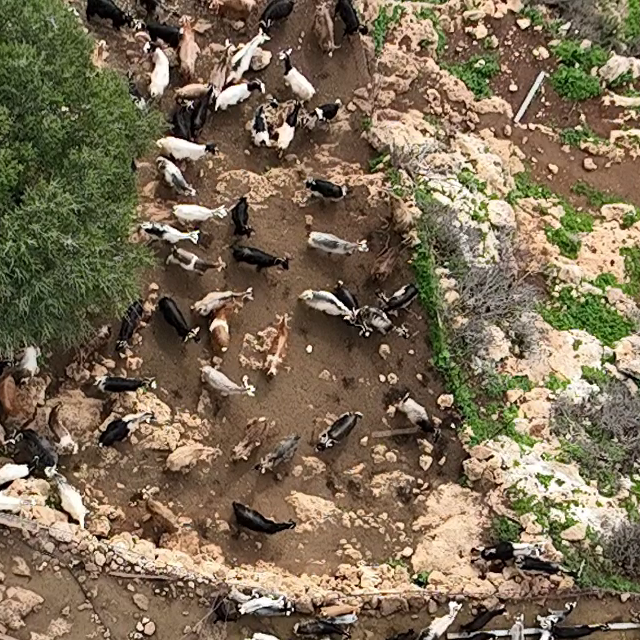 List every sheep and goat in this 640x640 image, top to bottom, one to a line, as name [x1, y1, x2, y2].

goat [86, 0, 135, 30]
goat [207, 0, 257, 19]
goat [257, 1, 293, 31]
goat [314, 1, 341, 56]
goat [337, 1, 368, 35]
goat [178, 13, 198, 75]
goat [136, 18, 180, 48]
goat [226, 28, 268, 86]
goat [90, 39, 108, 70]
goat [210, 40, 236, 96]
goat [142, 42, 170, 97]
goat [279, 48, 316, 99]
goat [214, 79, 265, 110]
goat [176, 82, 210, 98]
goat [189, 82, 213, 141]
goat [175, 97, 194, 141]
goat [273, 99, 304, 147]
goat [307, 100, 340, 122]
goat [250, 102, 276, 147]
goat [156, 137, 217, 162]
goat [155, 157, 197, 197]
goat [303, 177, 346, 202]
goat [377, 189, 416, 232]
goat [233, 196, 256, 237]
goat [173, 204, 228, 220]
goat [140, 221, 199, 245]
goat [308, 229, 370, 256]
goat [370, 235, 415, 281]
goat [229, 242, 289, 271]
goat [165, 248, 226, 275]
goat [337, 279, 373, 338]
goat [140, 282, 158, 328]
goat [375, 283, 420, 315]
goat [193, 288, 253, 315]
goat [298, 288, 358, 326]
goat [157, 297, 202, 344]
goat [116, 300, 144, 351]
goat [210, 300, 242, 349]
goat [365, 306, 408, 338]
goat [260, 313, 292, 375]
goat [75, 323, 111, 361]
goat [13, 346, 37, 384]
goat [0, 362, 12, 395]
goat [1, 363, 20, 415]
goat [198, 364, 255, 397]
goat [92, 375, 158, 392]
goat [398, 393, 436, 433]
goat [0, 401, 9, 448]
goat [47, 401, 79, 455]
goat [97, 408, 153, 448]
goat [313, 412, 362, 454]
goat [231, 420, 269, 461]
goat [10, 429, 57, 475]
goat [254, 436, 300, 470]
goat [165, 444, 222, 472]
goat [0, 456, 38, 486]
goat [44, 465, 87, 528]
goat [143, 487, 180, 532]
goat [0, 491, 38, 511]
goat [232, 501, 298, 532]
goat [470, 542, 540, 561]
goat [517, 554, 580, 580]
goat [228, 588, 260, 602]
goat [214, 595, 240, 623]
goat [239, 596, 285, 616]
goat [407, 600, 461, 639]
goat [256, 601, 293, 615]
goat [537, 601, 576, 631]
goat [459, 607, 507, 632]
goat [319, 611, 359, 623]
goat [504, 613, 523, 639]
goat [530, 618, 554, 639]
goat [292, 619, 352, 639]
goat [551, 623, 612, 639]
goat [377, 628, 414, 639]
goat [245, 632, 293, 639]
goat [453, 633, 497, 639]